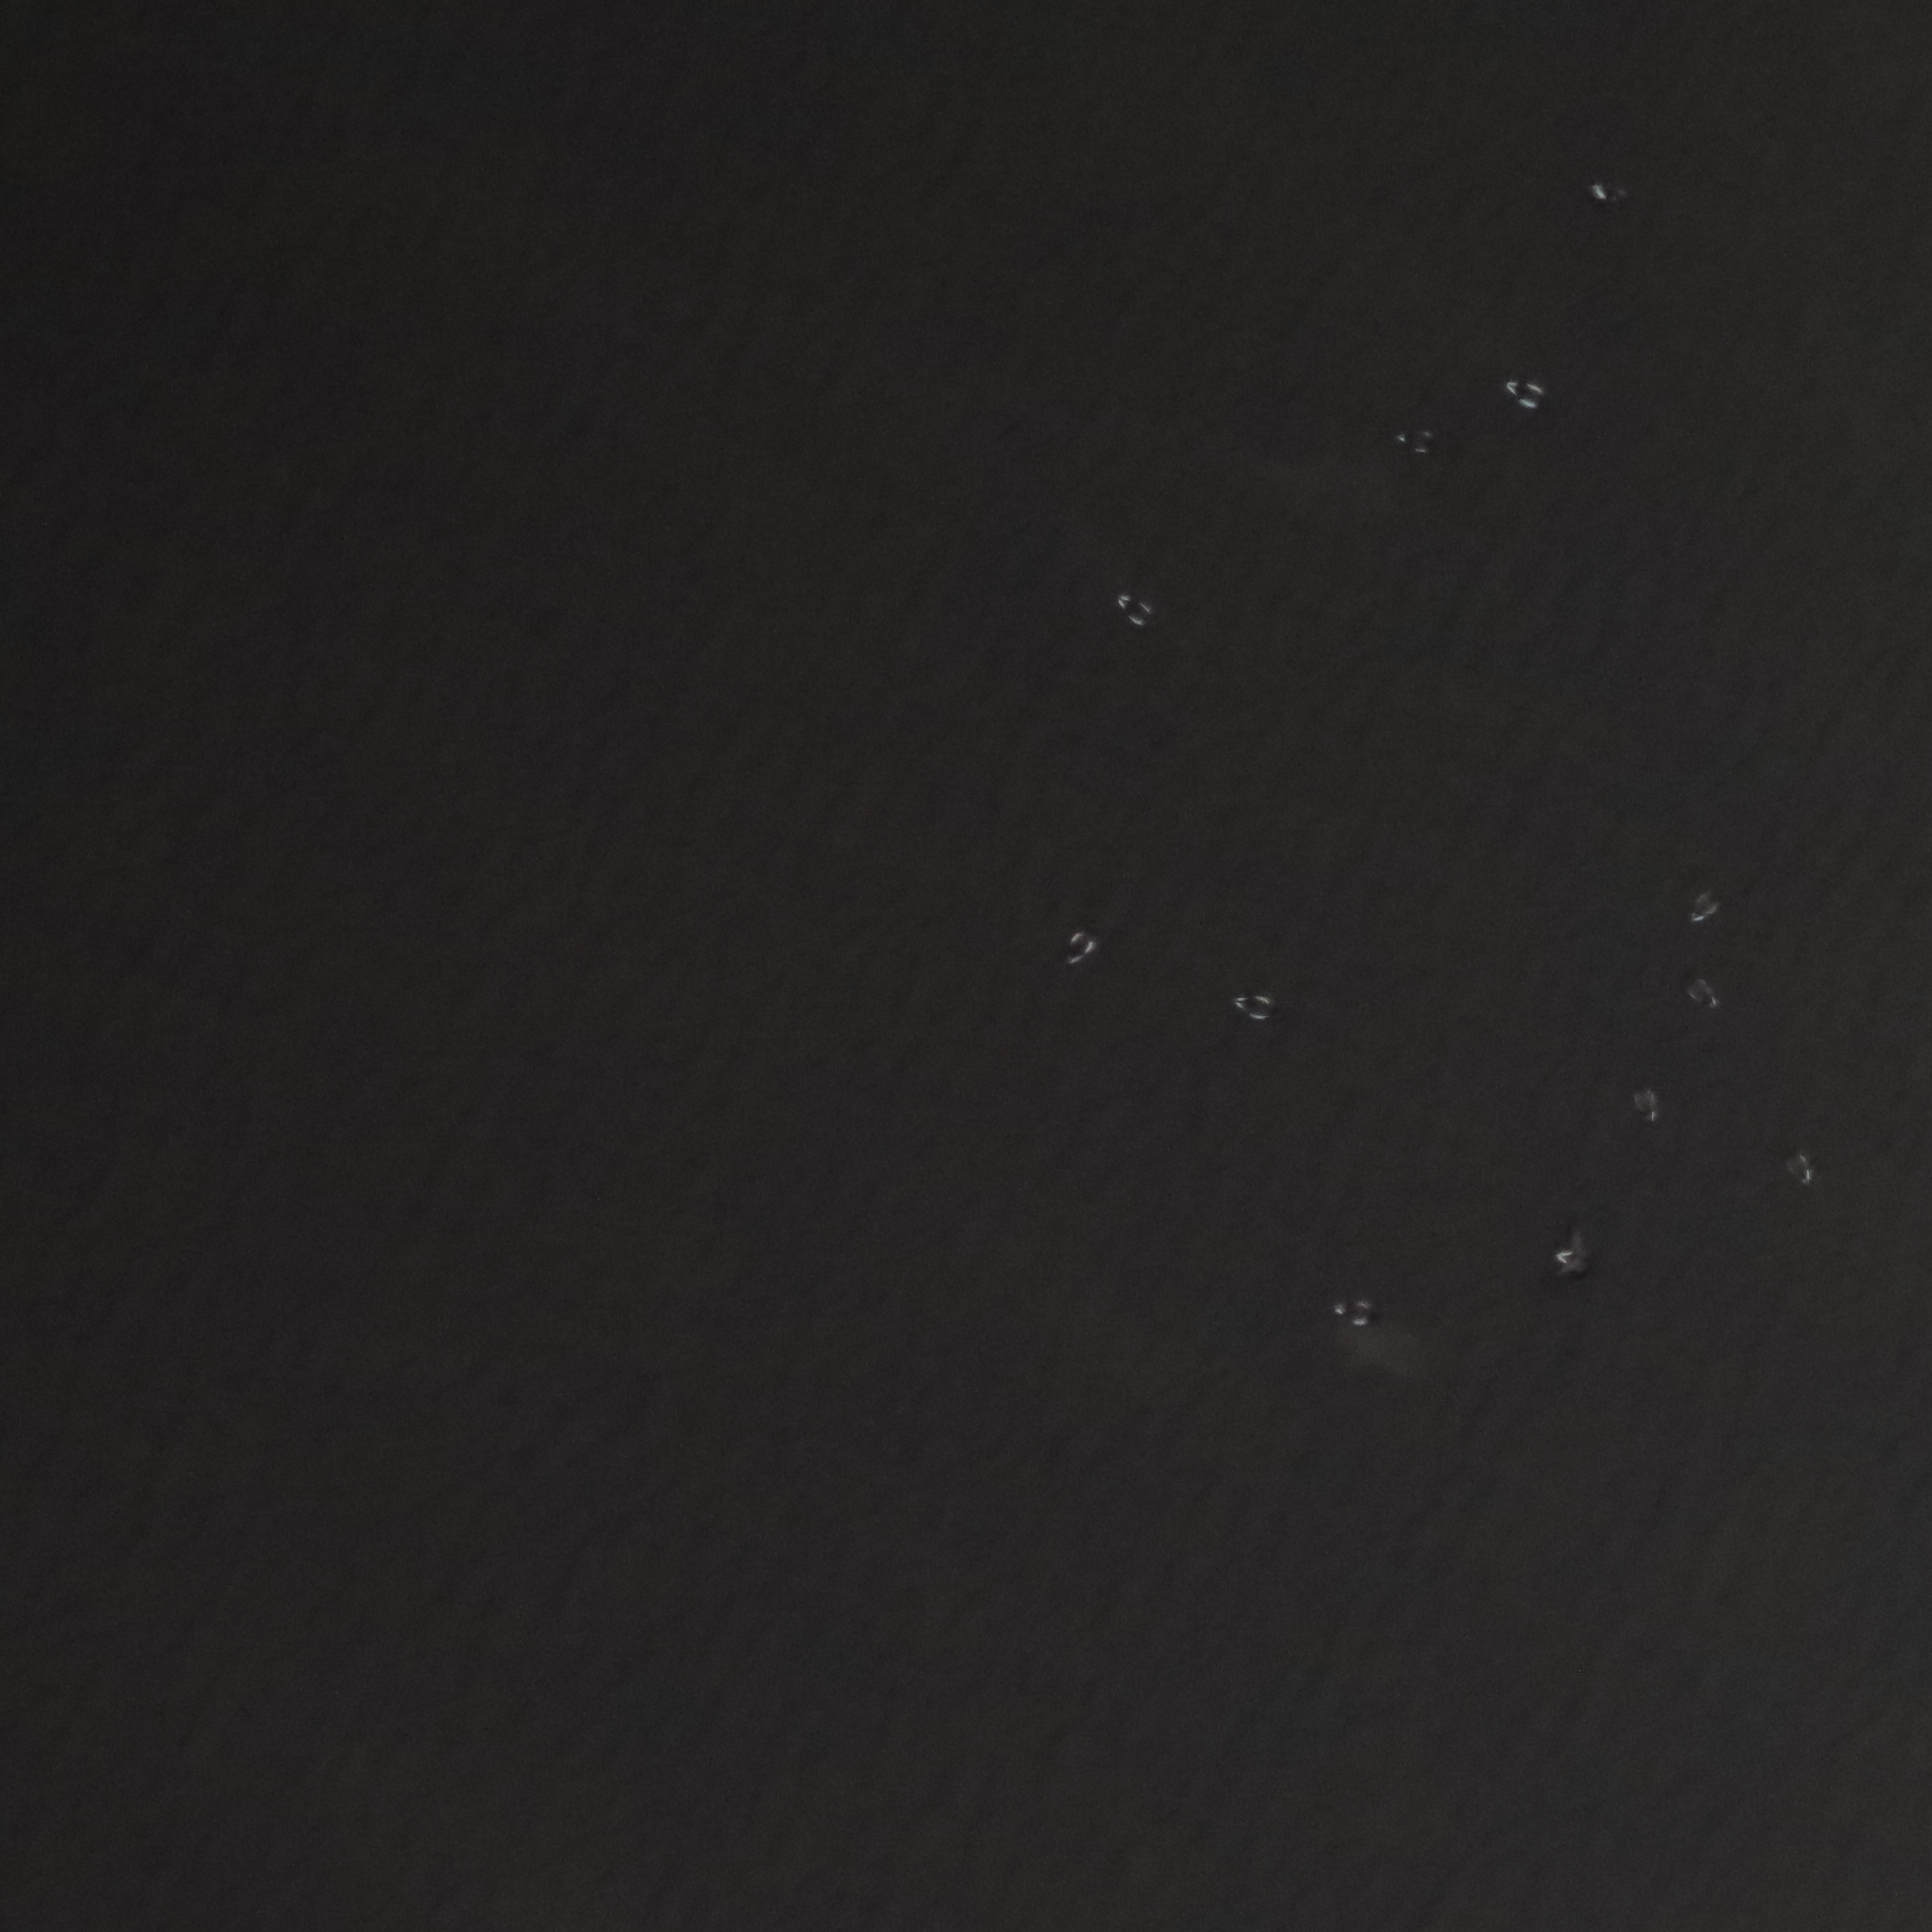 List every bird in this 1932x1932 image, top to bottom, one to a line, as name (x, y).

brant (1610, 193)
brant (1529, 395)
brant (1415, 437)
brant (1131, 606)
brant (1705, 904)
brant (1082, 944)
brant (1703, 993)
brant (1257, 1007)
brant (1643, 1100)
brant (1800, 1165)
brant (1576, 1256)
brant (1351, 1311)